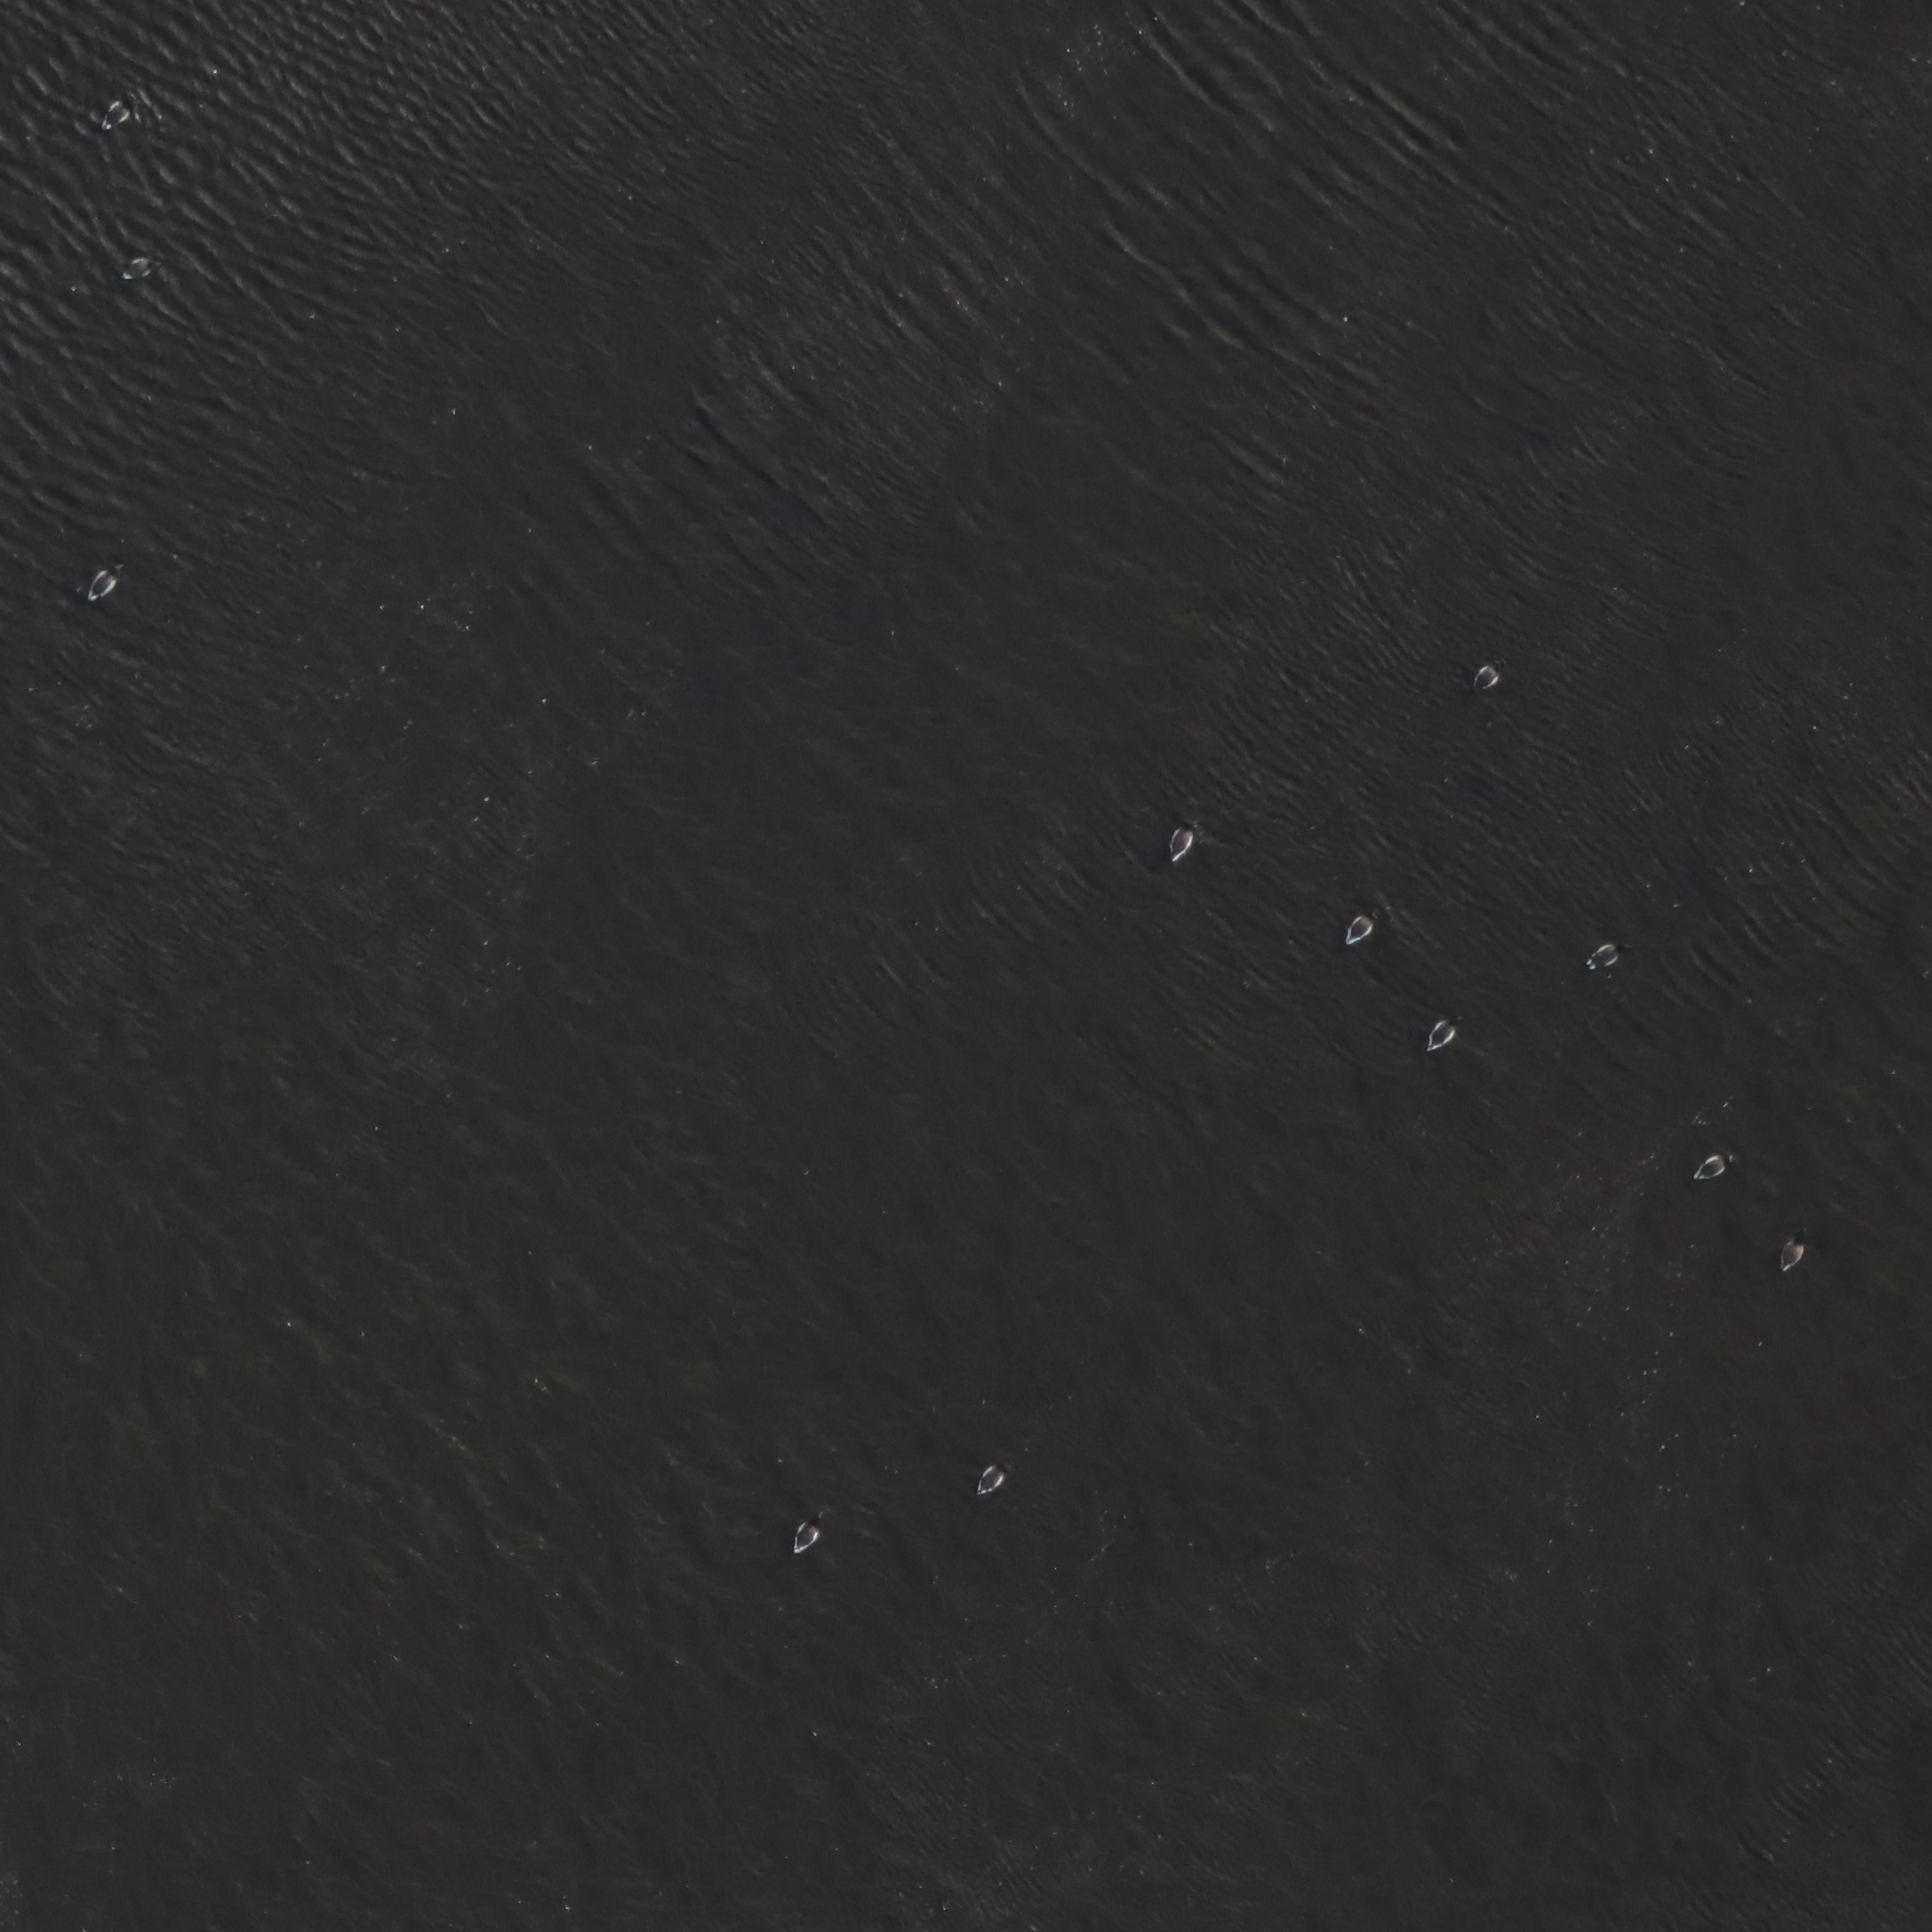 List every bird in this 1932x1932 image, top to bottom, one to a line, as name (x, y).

brant (116, 114)
brant (145, 269)
brant (103, 582)
brant (1487, 677)
brant (1183, 840)
brant (1360, 926)
brant (1606, 957)
brant (1442, 1033)
brant (1714, 1171)
brant (1787, 1252)
brant (990, 1481)
brant (806, 1535)